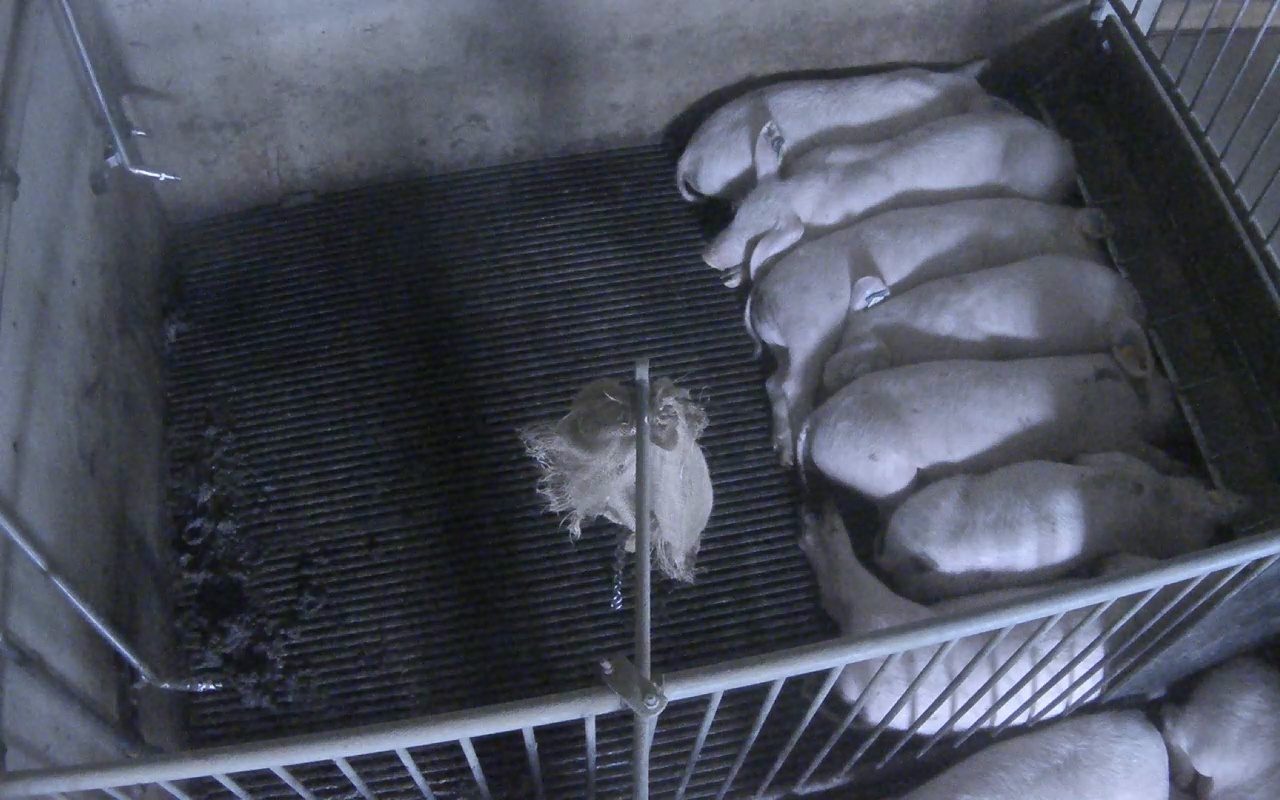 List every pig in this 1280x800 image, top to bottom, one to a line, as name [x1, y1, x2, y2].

pig [679, 57, 1023, 202]
pig [702, 112, 1081, 291]
pig [745, 196, 1119, 470]
pig [819, 254, 1148, 394]
pig [794, 317, 1196, 528]
pig [873, 450, 1256, 604]
pig [794, 498, 1255, 737]
pig [1160, 651, 1279, 799]
pig [901, 708, 1170, 799]